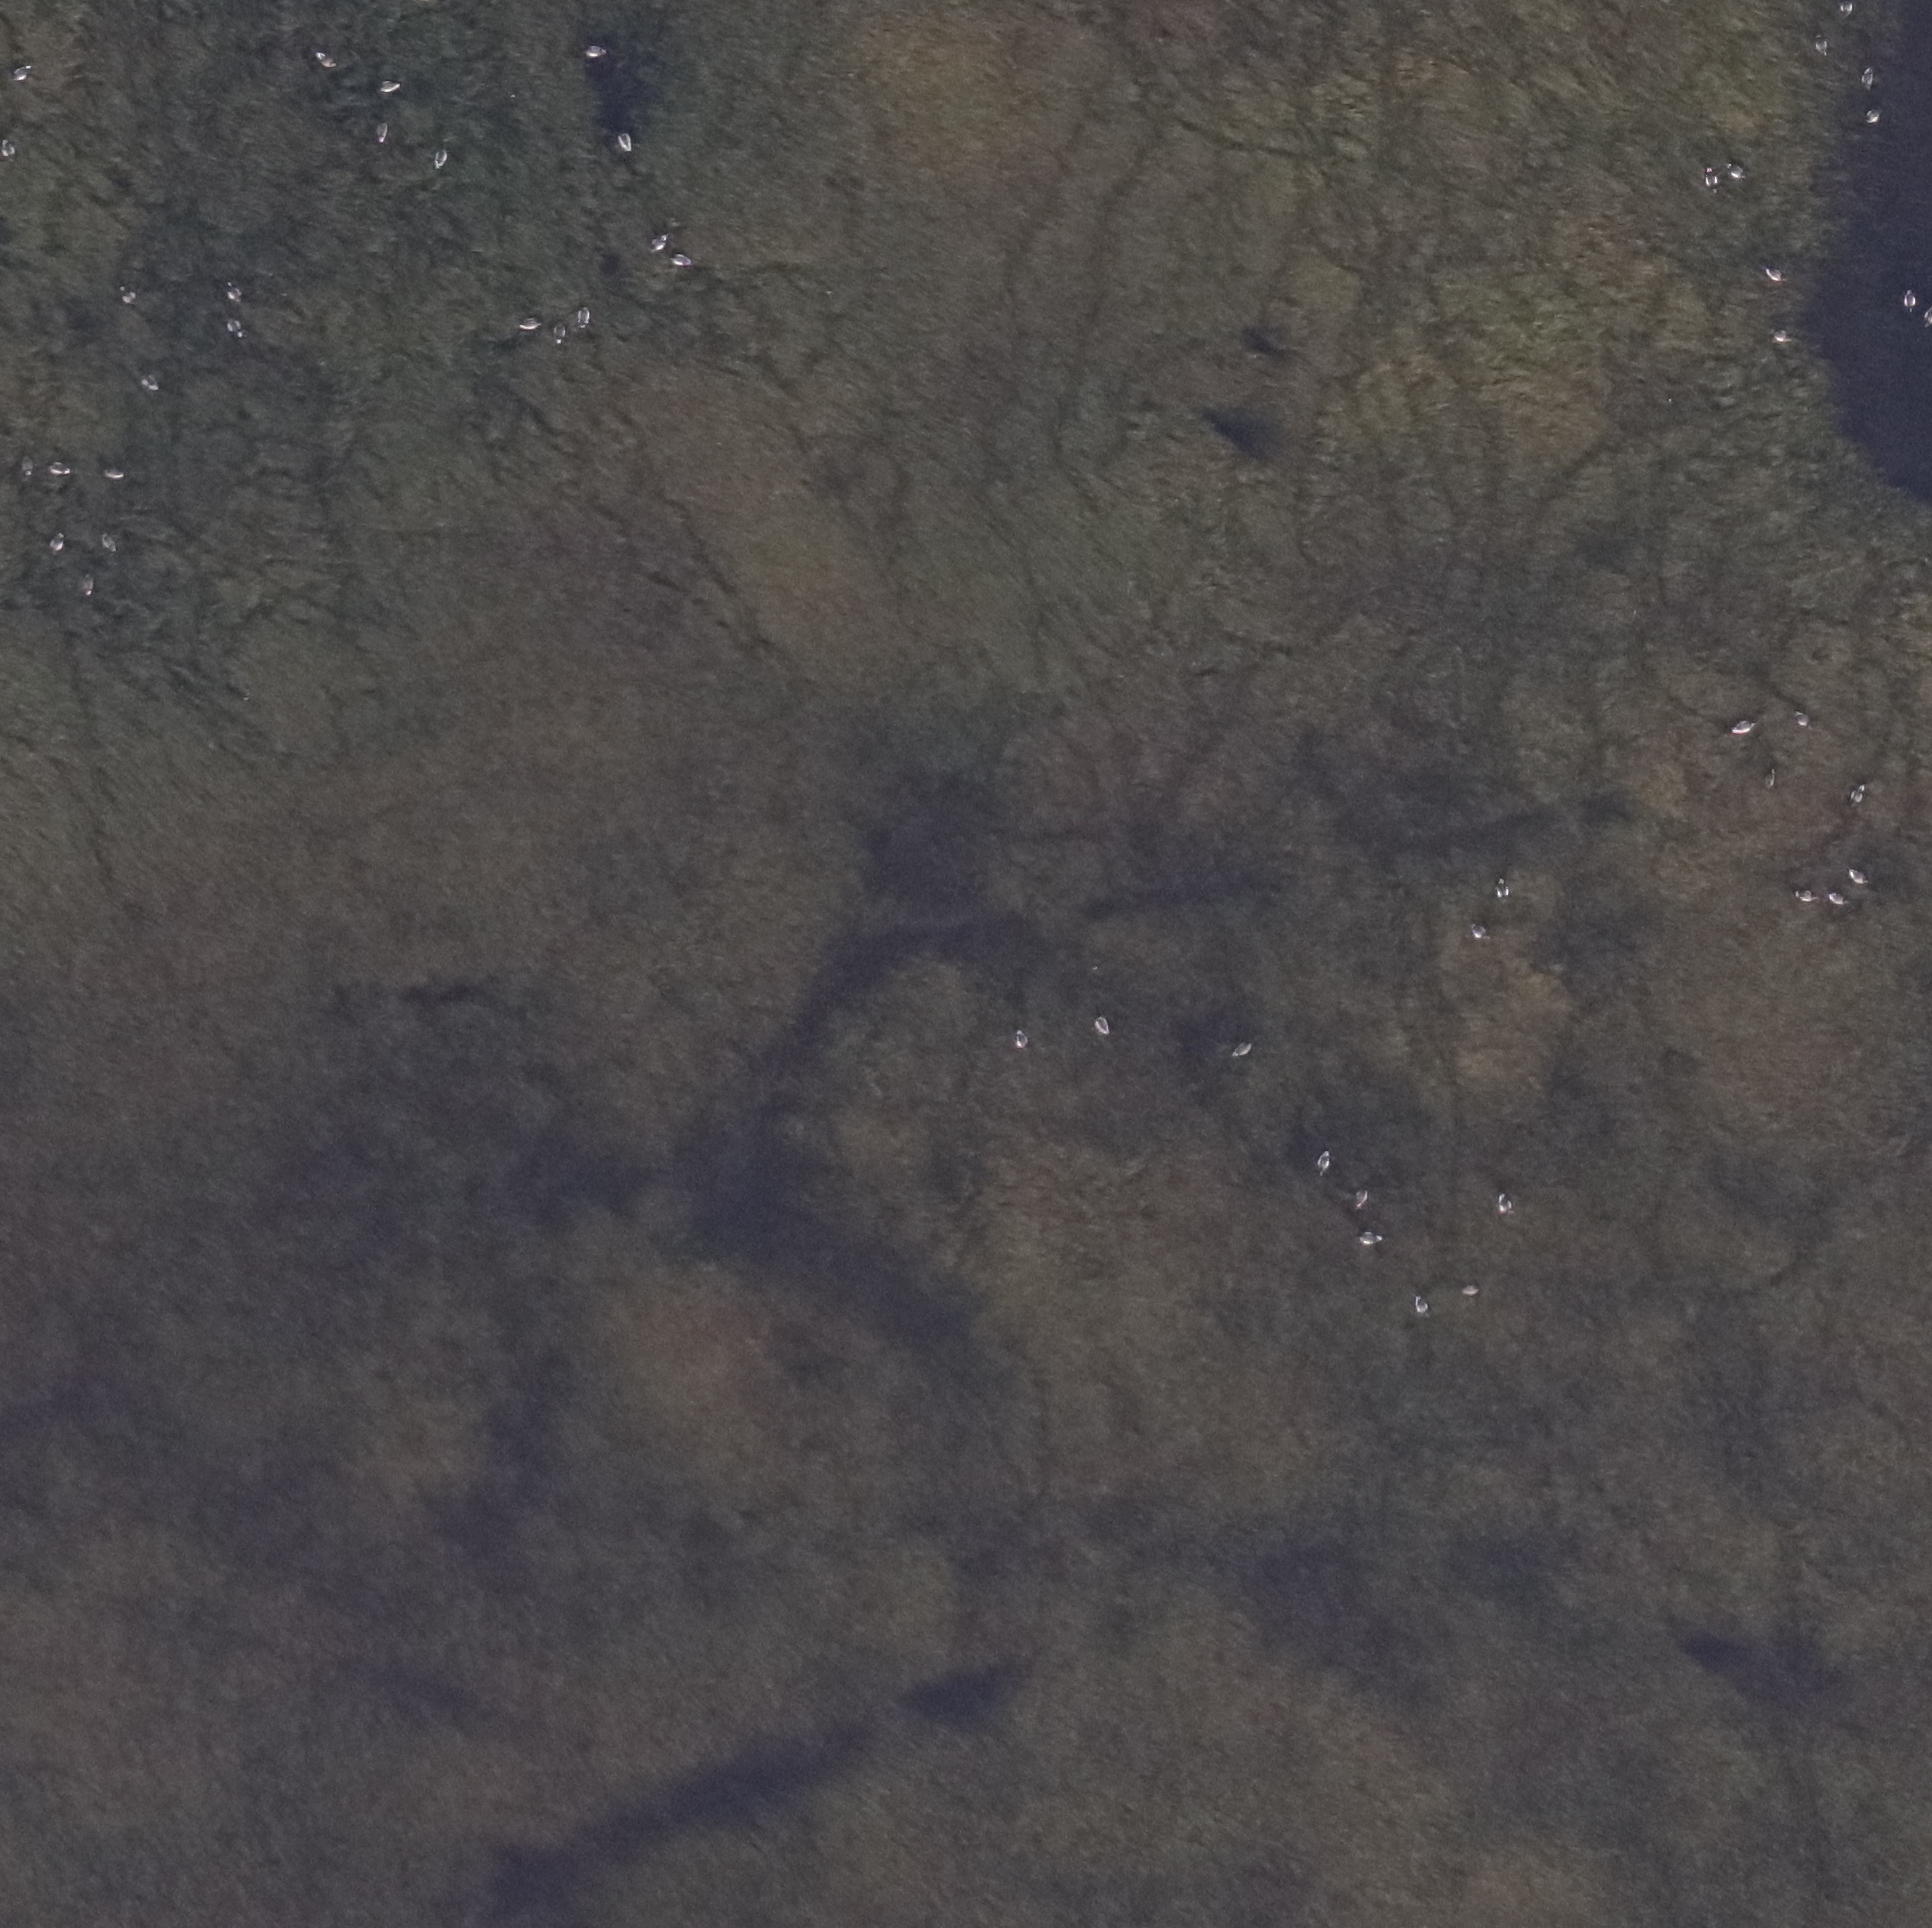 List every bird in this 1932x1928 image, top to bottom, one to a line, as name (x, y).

brant (599, 47)
brant (1826, 47)
brant (328, 60)
brant (29, 76)
brant (1866, 78)
brant (398, 83)
brant (1873, 119)
brant (622, 134)
brant (389, 137)
brant (5, 146)
brant (442, 164)
brant (1707, 175)
brant (1745, 176)
brant (660, 236)
brant (685, 259)
brant (1769, 275)
brant (132, 289)
brant (241, 290)
brant (1903, 305)
brant (596, 313)
brant (1929, 314)
brant (583, 315)
brant (528, 321)
brant (557, 333)
brant (240, 335)
brant (1785, 342)
brant (151, 383)
brant (28, 463)
brant (70, 471)
brant (122, 479)
brant (60, 539)
brant (107, 546)
brant (84, 589)
brant (1811, 721)
brant (1745, 734)
brant (1775, 774)
brant (1859, 793)
brant (1847, 880)
brant (1508, 883)
brant (1800, 897)
brant (1834, 902)
brant (1473, 928)
brant (1107, 1032)
brant (1028, 1040)
brant (1250, 1056)
brant (1321, 1174)
brant (1374, 1195)
brant (1504, 1208)
brant (1370, 1232)
other bird (1475, 1291)
brant (1422, 1301)